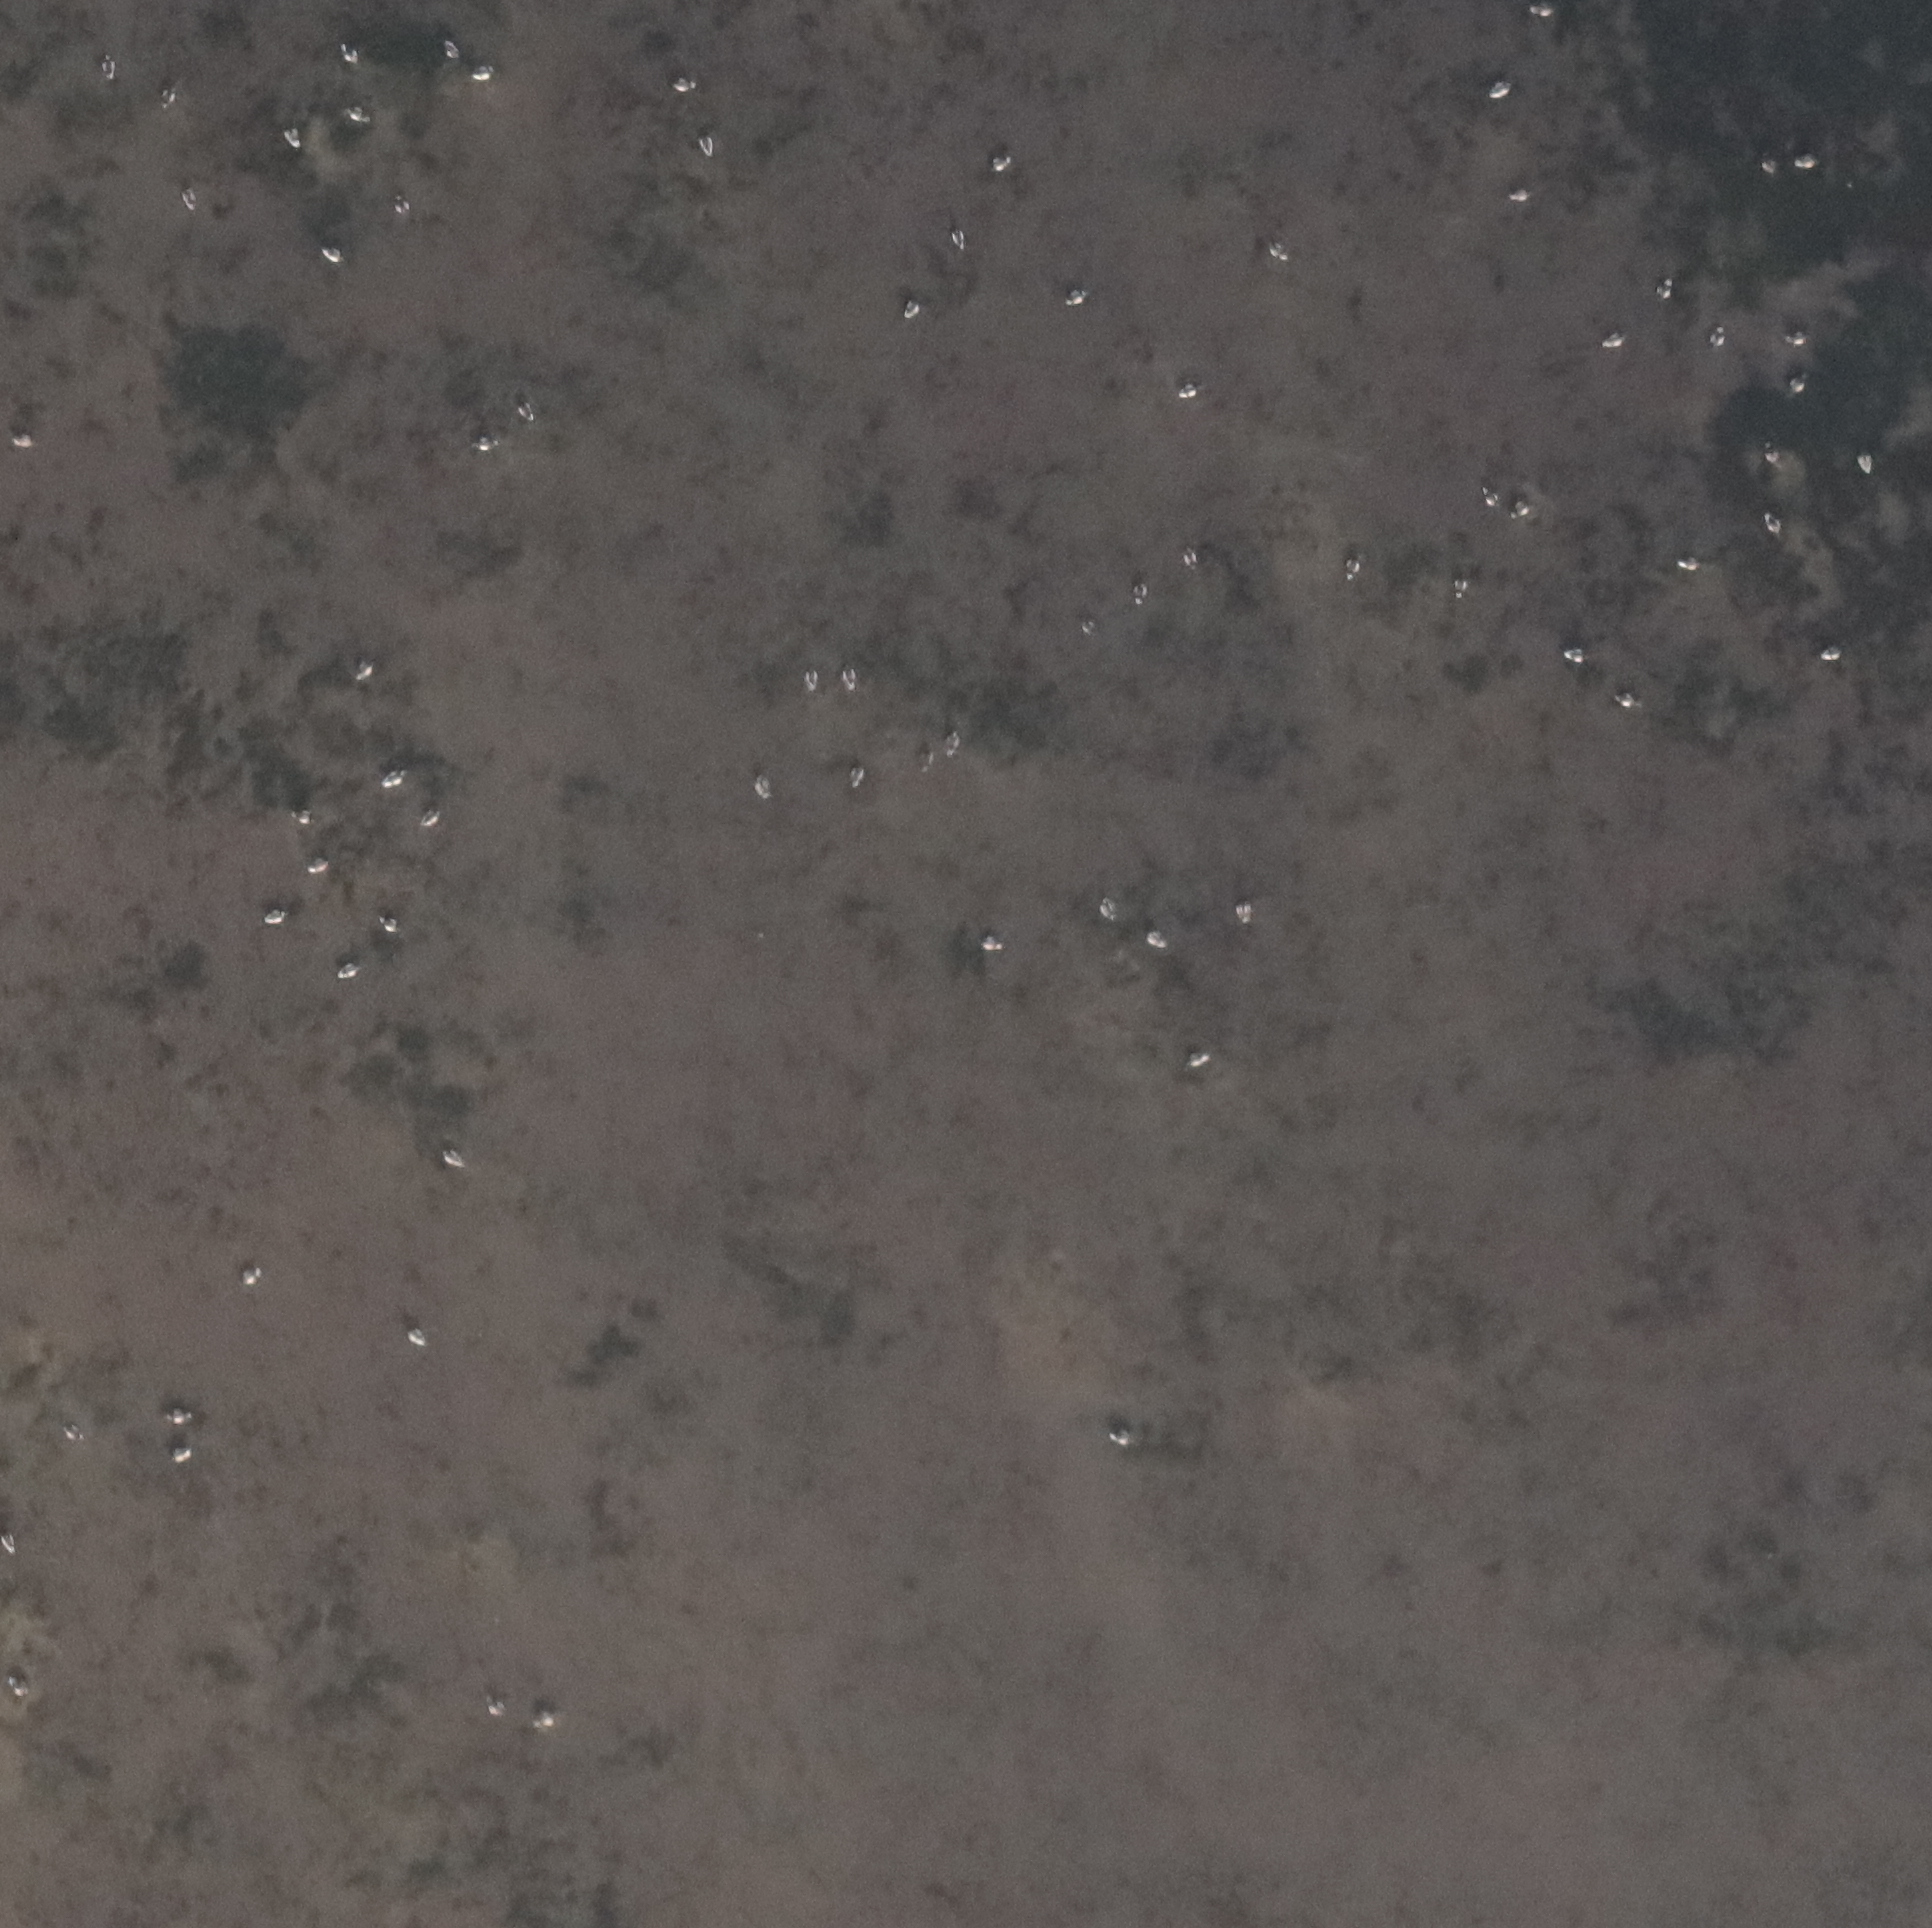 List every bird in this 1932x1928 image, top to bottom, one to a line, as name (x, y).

brant (1543, 8)
brant (347, 51)
brant (453, 51)
brant (108, 67)
brant (480, 71)
brant (684, 85)
brant (1499, 90)
brant (166, 98)
brant (361, 116)
brant (293, 139)
brant (706, 144)
brant (1804, 162)
brant (1001, 163)
brant (1769, 164)
brant (1522, 193)
brant (187, 198)
brant (401, 208)
brant (958, 238)
brant (1277, 251)
brant (333, 254)
brant (1664, 289)
brant (1075, 298)
brant (911, 308)
brant (1718, 336)
brant (1798, 339)
brant (1615, 342)
brant (1798, 384)
brant (1191, 390)
brant (525, 412)
brant (23, 439)
brant (486, 444)
brant (1771, 454)
brant (1864, 460)
brant (1490, 498)
brant (1520, 509)
brant (1773, 522)
brant (1191, 560)
brant (1686, 561)
brant (1352, 568)
brant (1460, 586)
brant (1139, 593)
brant (1088, 626)
brant (1832, 652)
brant (1576, 656)
brant (364, 671)
brant (808, 675)
brant (849, 676)
brant (1625, 699)
brant (955, 738)
brant (923, 755)
brant (857, 774)
brant (393, 779)
brant (761, 786)
brant (303, 815)
brant (427, 819)
brant (319, 865)
brant (1108, 909)
brant (1244, 913)
brant (275, 916)
brant (391, 923)
brant (1159, 939)
brant (993, 941)
brant (349, 971)
brant (1202, 1060)
brant (454, 1158)
brant (250, 1276)
brant (416, 1337)
brant (180, 1415)
brant (72, 1432)
brant (1121, 1436)
brant (184, 1452)
brant (8, 1541)
brant (16, 1685)
brant (493, 1703)
brant (541, 1719)